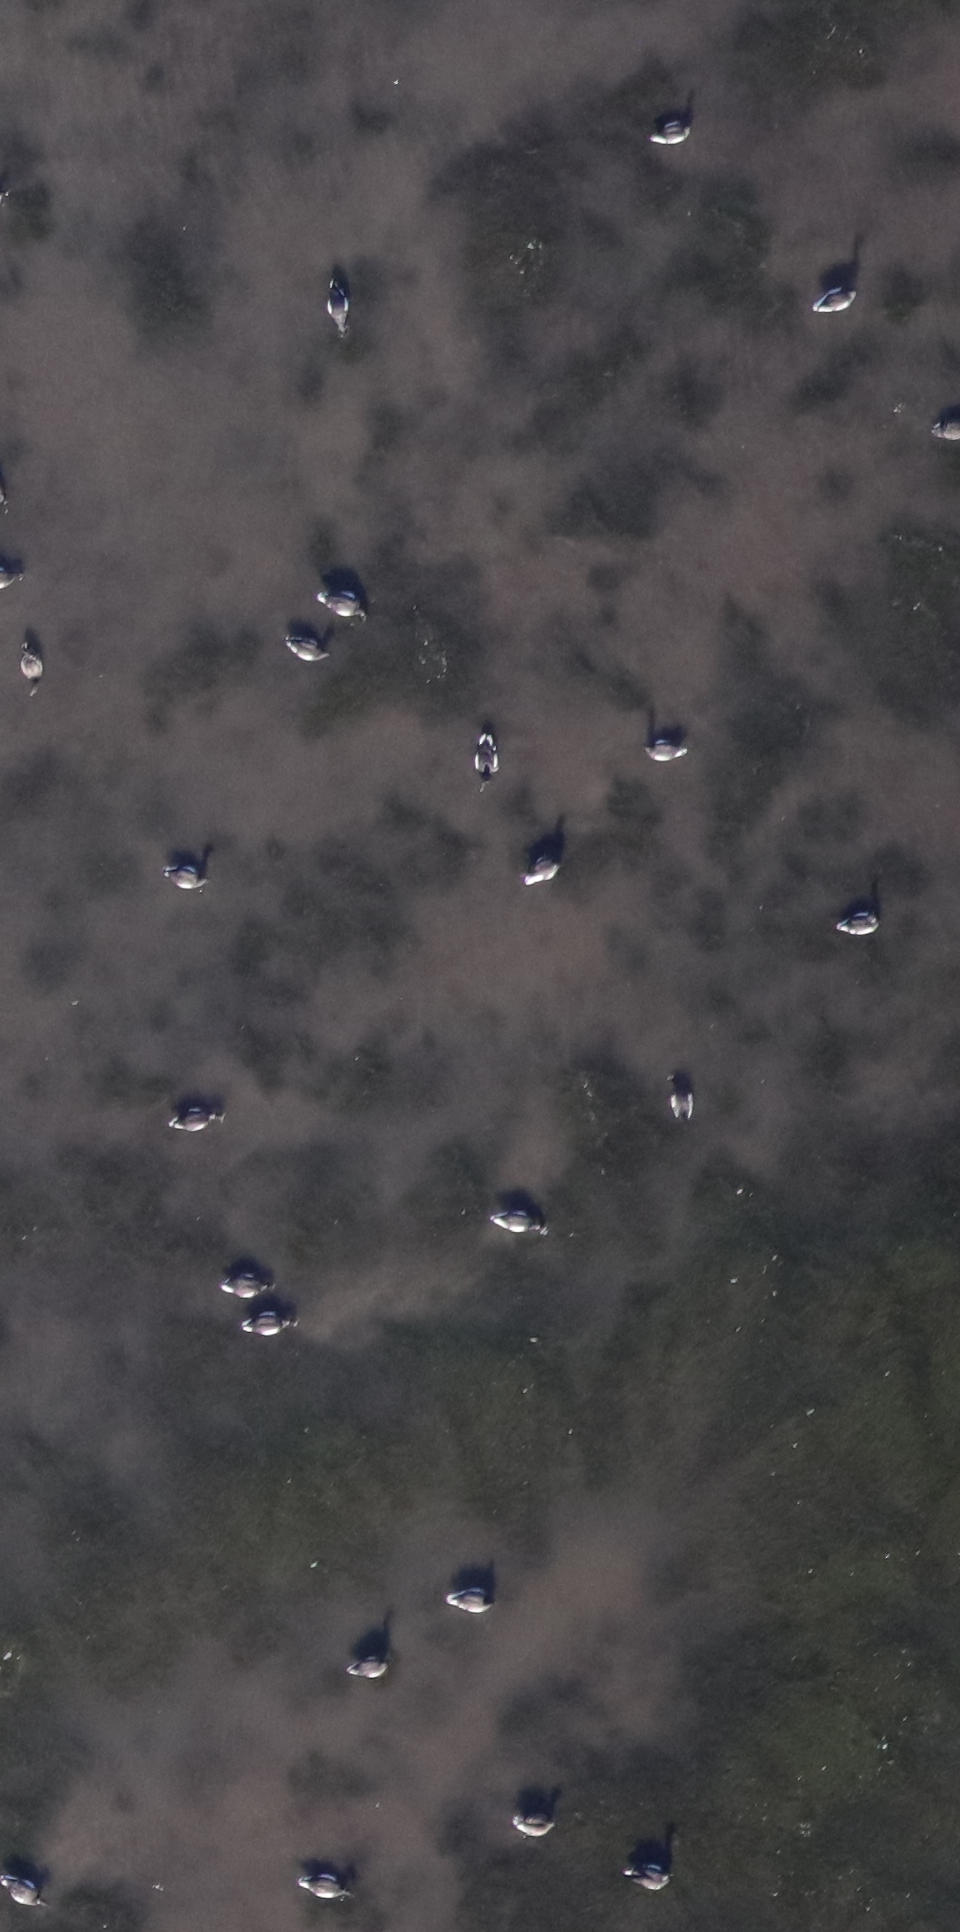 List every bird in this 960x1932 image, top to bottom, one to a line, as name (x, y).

brant (671, 133)
brant (836, 298)
brant (337, 302)
brant (953, 426)
brant (345, 603)
brant (306, 646)
brant (31, 666)
brant (668, 750)
brant (485, 755)
brant (540, 869)
brant (187, 876)
brant (858, 920)
brant (680, 1102)
brant (194, 1119)
brant (515, 1221)
brant (244, 1283)
brant (266, 1324)
brant (471, 1598)
brant (368, 1665)
brant (534, 1823)
brant (649, 1876)
brant (326, 1885)
brant (25, 1891)